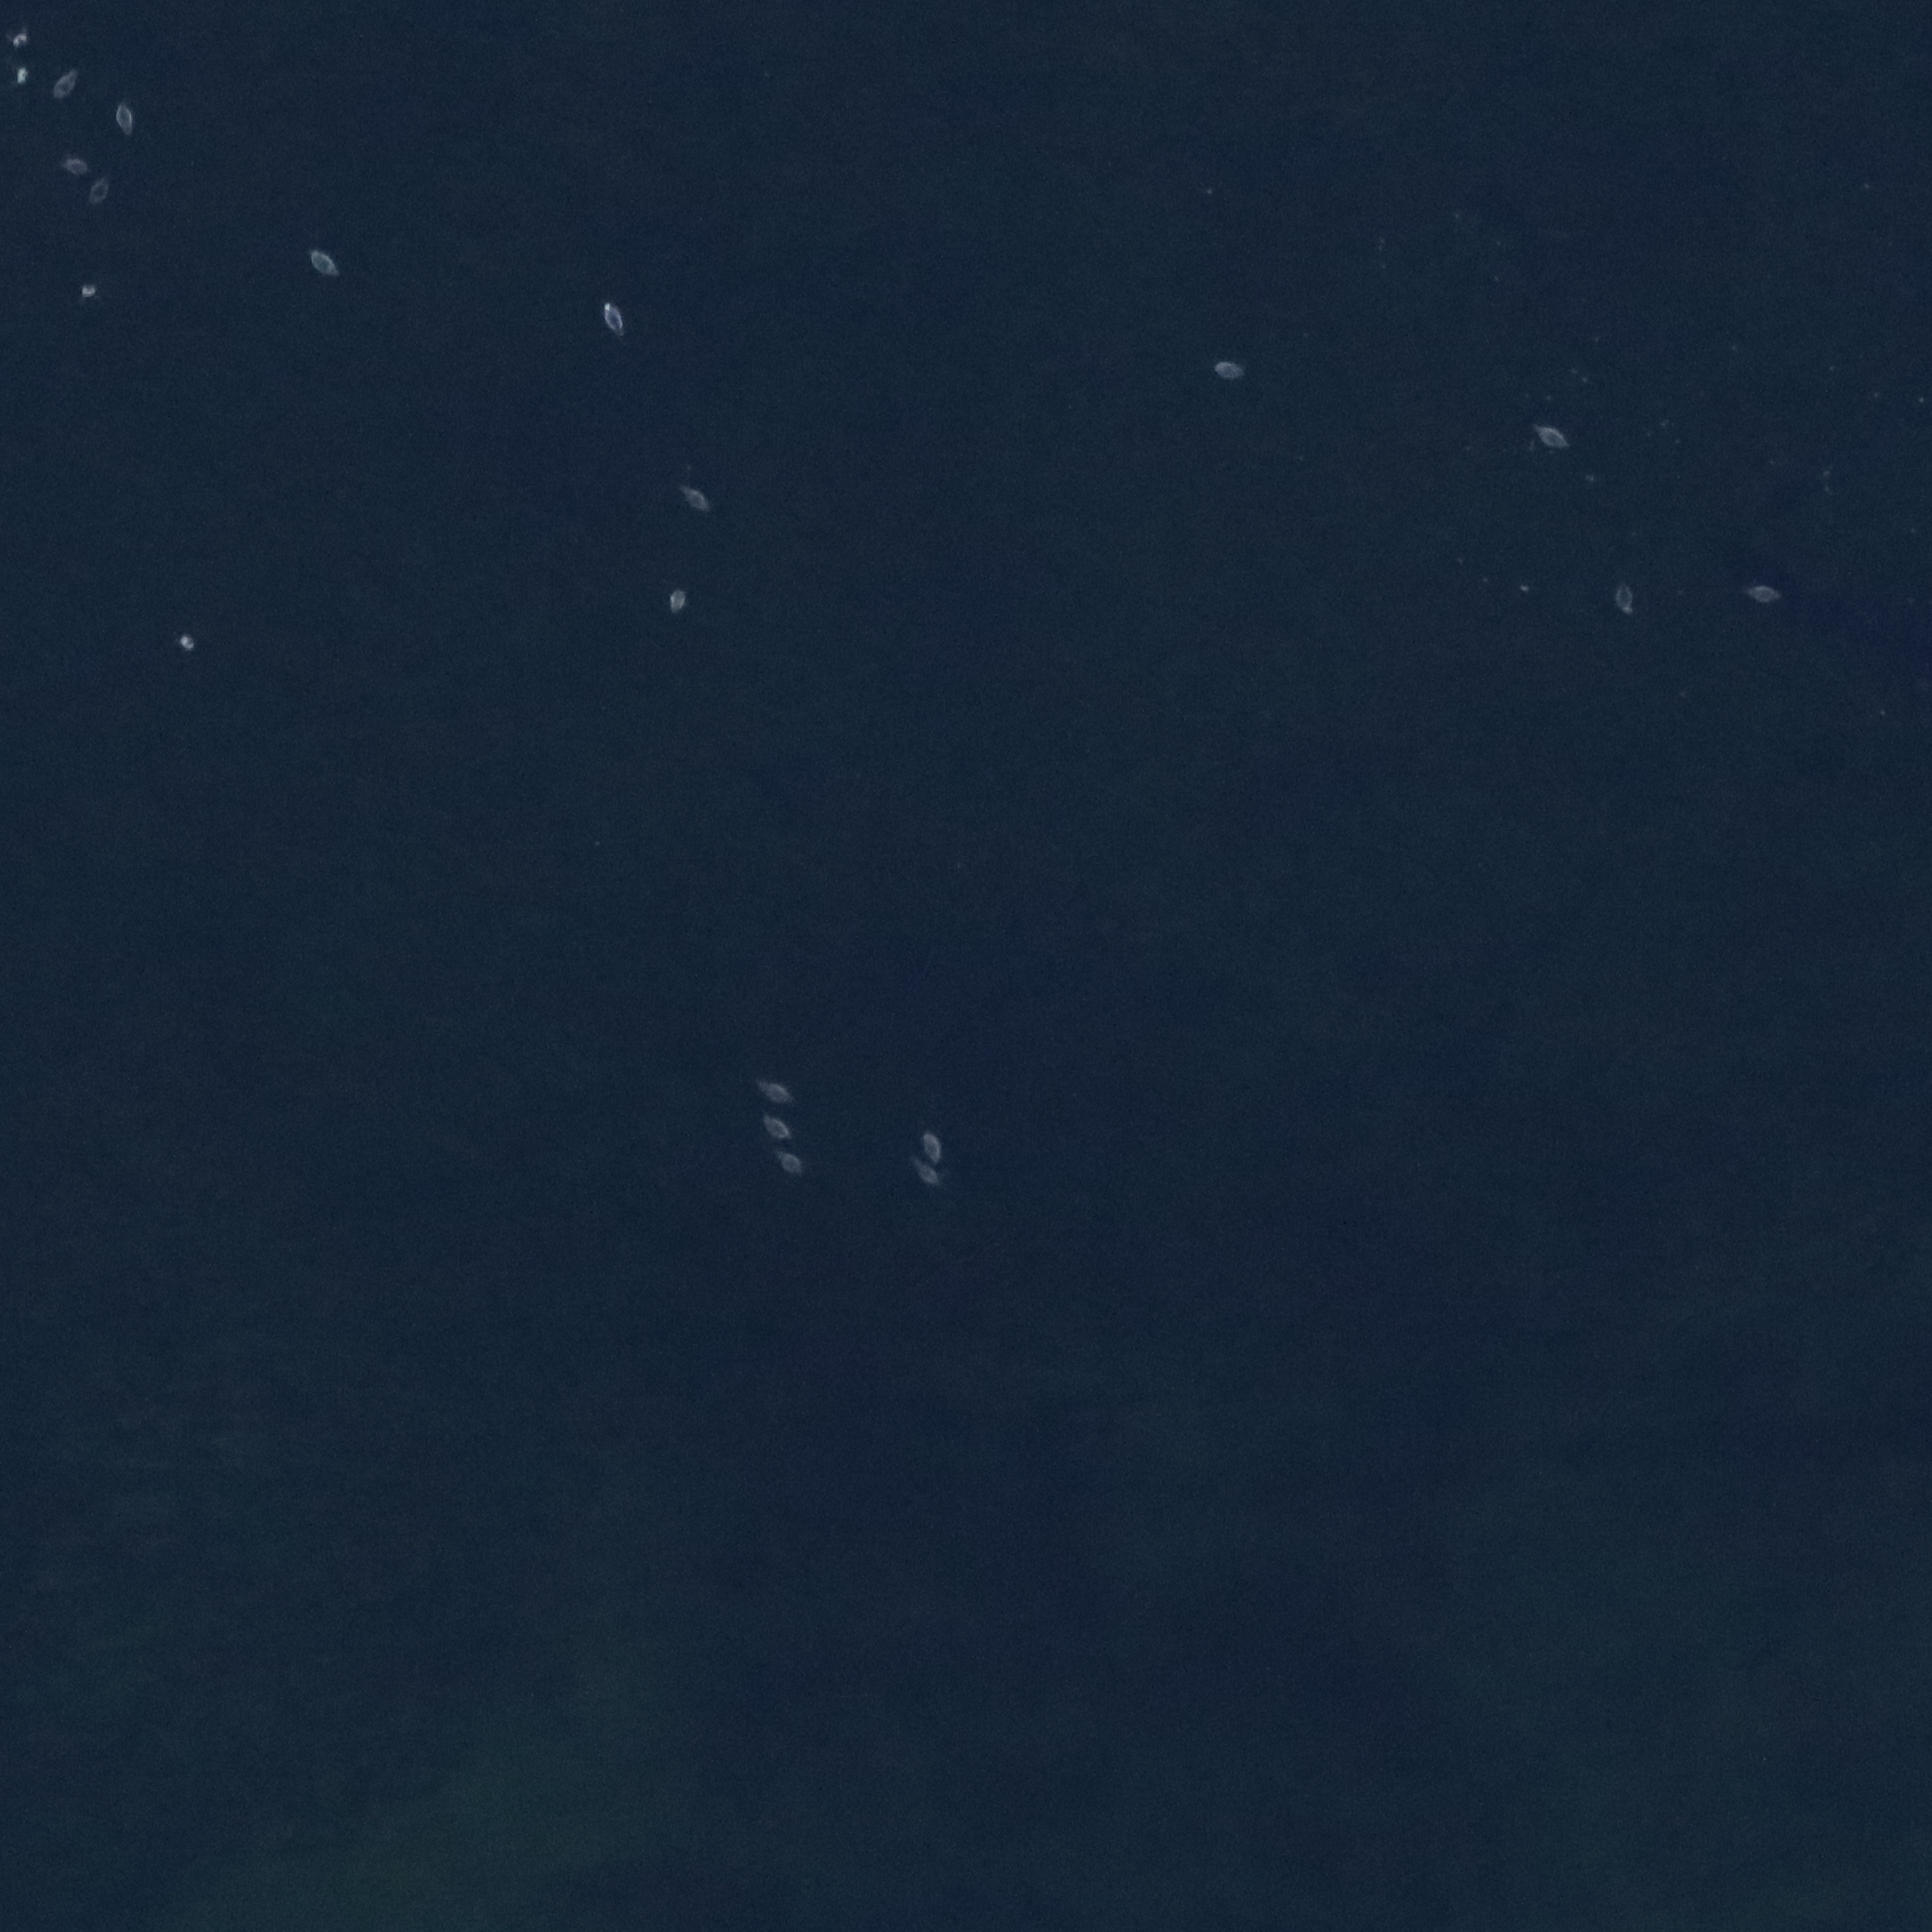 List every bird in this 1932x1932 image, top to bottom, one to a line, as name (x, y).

other bird (17, 40)
other bird (24, 74)
other bird (66, 86)
other bird (127, 119)
other bird (81, 170)
other bird (97, 191)
other bird (325, 262)
other bird (91, 291)
emperor goose (612, 317)
other bird (1226, 371)
other bird (1557, 443)
other bird (696, 497)
other bird (1623, 595)
other bird (1761, 596)
other bird (675, 601)
other bird (185, 641)
other bird (778, 1094)
other bird (779, 1128)
other bird (930, 1147)
other bird (787, 1160)
other bird (923, 1171)